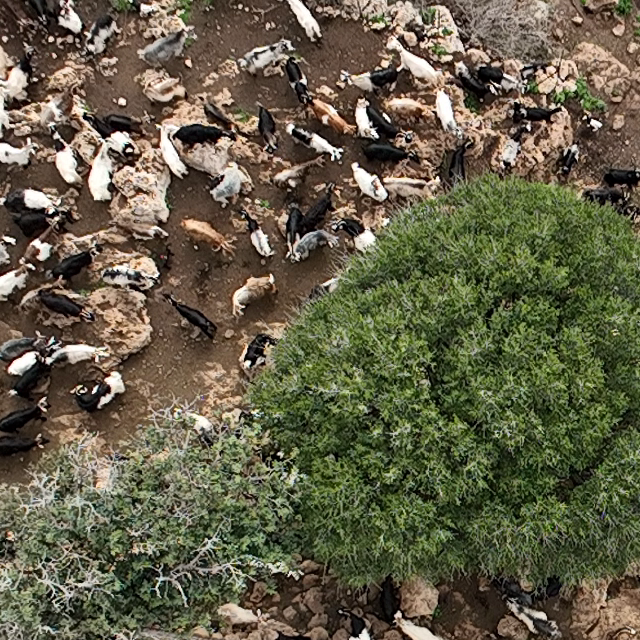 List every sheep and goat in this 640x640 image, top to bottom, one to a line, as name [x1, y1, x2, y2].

goat [29, 0, 48, 25]
goat [58, 0, 83, 34]
goat [287, 0, 322, 41]
goat [0, 1, 28, 27]
goat [43, 1, 58, 14]
goat [129, 1, 160, 16]
goat [86, 15, 120, 53]
goat [0, 21, 8, 82]
goat [137, 26, 190, 68]
goat [385, 35, 437, 86]
goat [240, 38, 294, 74]
goat [8, 43, 38, 96]
goat [285, 55, 314, 107]
goat [454, 61, 505, 96]
goat [520, 62, 551, 79]
goat [339, 65, 396, 91]
goat [478, 66, 528, 95]
goat [143, 72, 186, 103]
goat [40, 80, 79, 132]
goat [0, 82, 9, 148]
goat [435, 86, 462, 135]
goat [200, 95, 240, 132]
goat [355, 98, 380, 141]
goat [386, 98, 435, 116]
goat [310, 99, 357, 135]
goat [255, 100, 279, 153]
goat [512, 103, 562, 123]
goat [366, 106, 414, 144]
goat [83, 111, 143, 163]
goat [105, 111, 155, 133]
goat [577, 114, 603, 138]
goat [154, 122, 189, 179]
goat [284, 122, 344, 160]
goat [47, 123, 83, 187]
goat [173, 124, 238, 149]
goat [499, 124, 530, 170]
goat [449, 135, 474, 183]
goat [0, 137, 38, 167]
goat [87, 139, 113, 200]
goat [555, 141, 579, 180]
goat [362, 143, 423, 166]
goat [274, 153, 326, 191]
goat [210, 159, 249, 205]
goat [350, 162, 388, 201]
goat [604, 168, 639, 187]
goat [382, 175, 440, 200]
goat [303, 182, 336, 232]
goat [581, 186, 631, 204]
goat [3, 189, 56, 215]
goat [283, 204, 304, 257]
goat [623, 204, 639, 234]
goat [14, 205, 71, 237]
goat [237, 210, 277, 257]
goat [22, 214, 65, 270]
goat [107, 217, 169, 240]
goat [331, 217, 377, 253]
goat [181, 218, 234, 252]
goat [291, 230, 340, 263]
goat [0, 235, 16, 286]
goat [54, 240, 102, 279]
goat [0, 257, 35, 301]
goat [103, 265, 157, 290]
goat [308, 270, 342, 303]
goat [232, 274, 274, 318]
goat [38, 288, 96, 322]
goat [162, 292, 218, 340]
goat [0, 332, 46, 362]
goat [242, 335, 279, 370]
goat [10, 338, 59, 395]
goat [47, 345, 109, 369]
goat [7, 353, 41, 375]
goat [72, 371, 126, 411]
goat [0, 396, 51, 434]
goat [173, 408, 216, 432]
goat [0, 435, 49, 456]
goat [380, 572, 398, 623]
goat [490, 576, 532, 607]
goat [502, 595, 561, 639]
goat [217, 604, 271, 627]
goat [338, 605, 372, 639]
goat [393, 611, 445, 639]
goat [605, 625, 636, 639]
goat [272, 630, 341, 639]